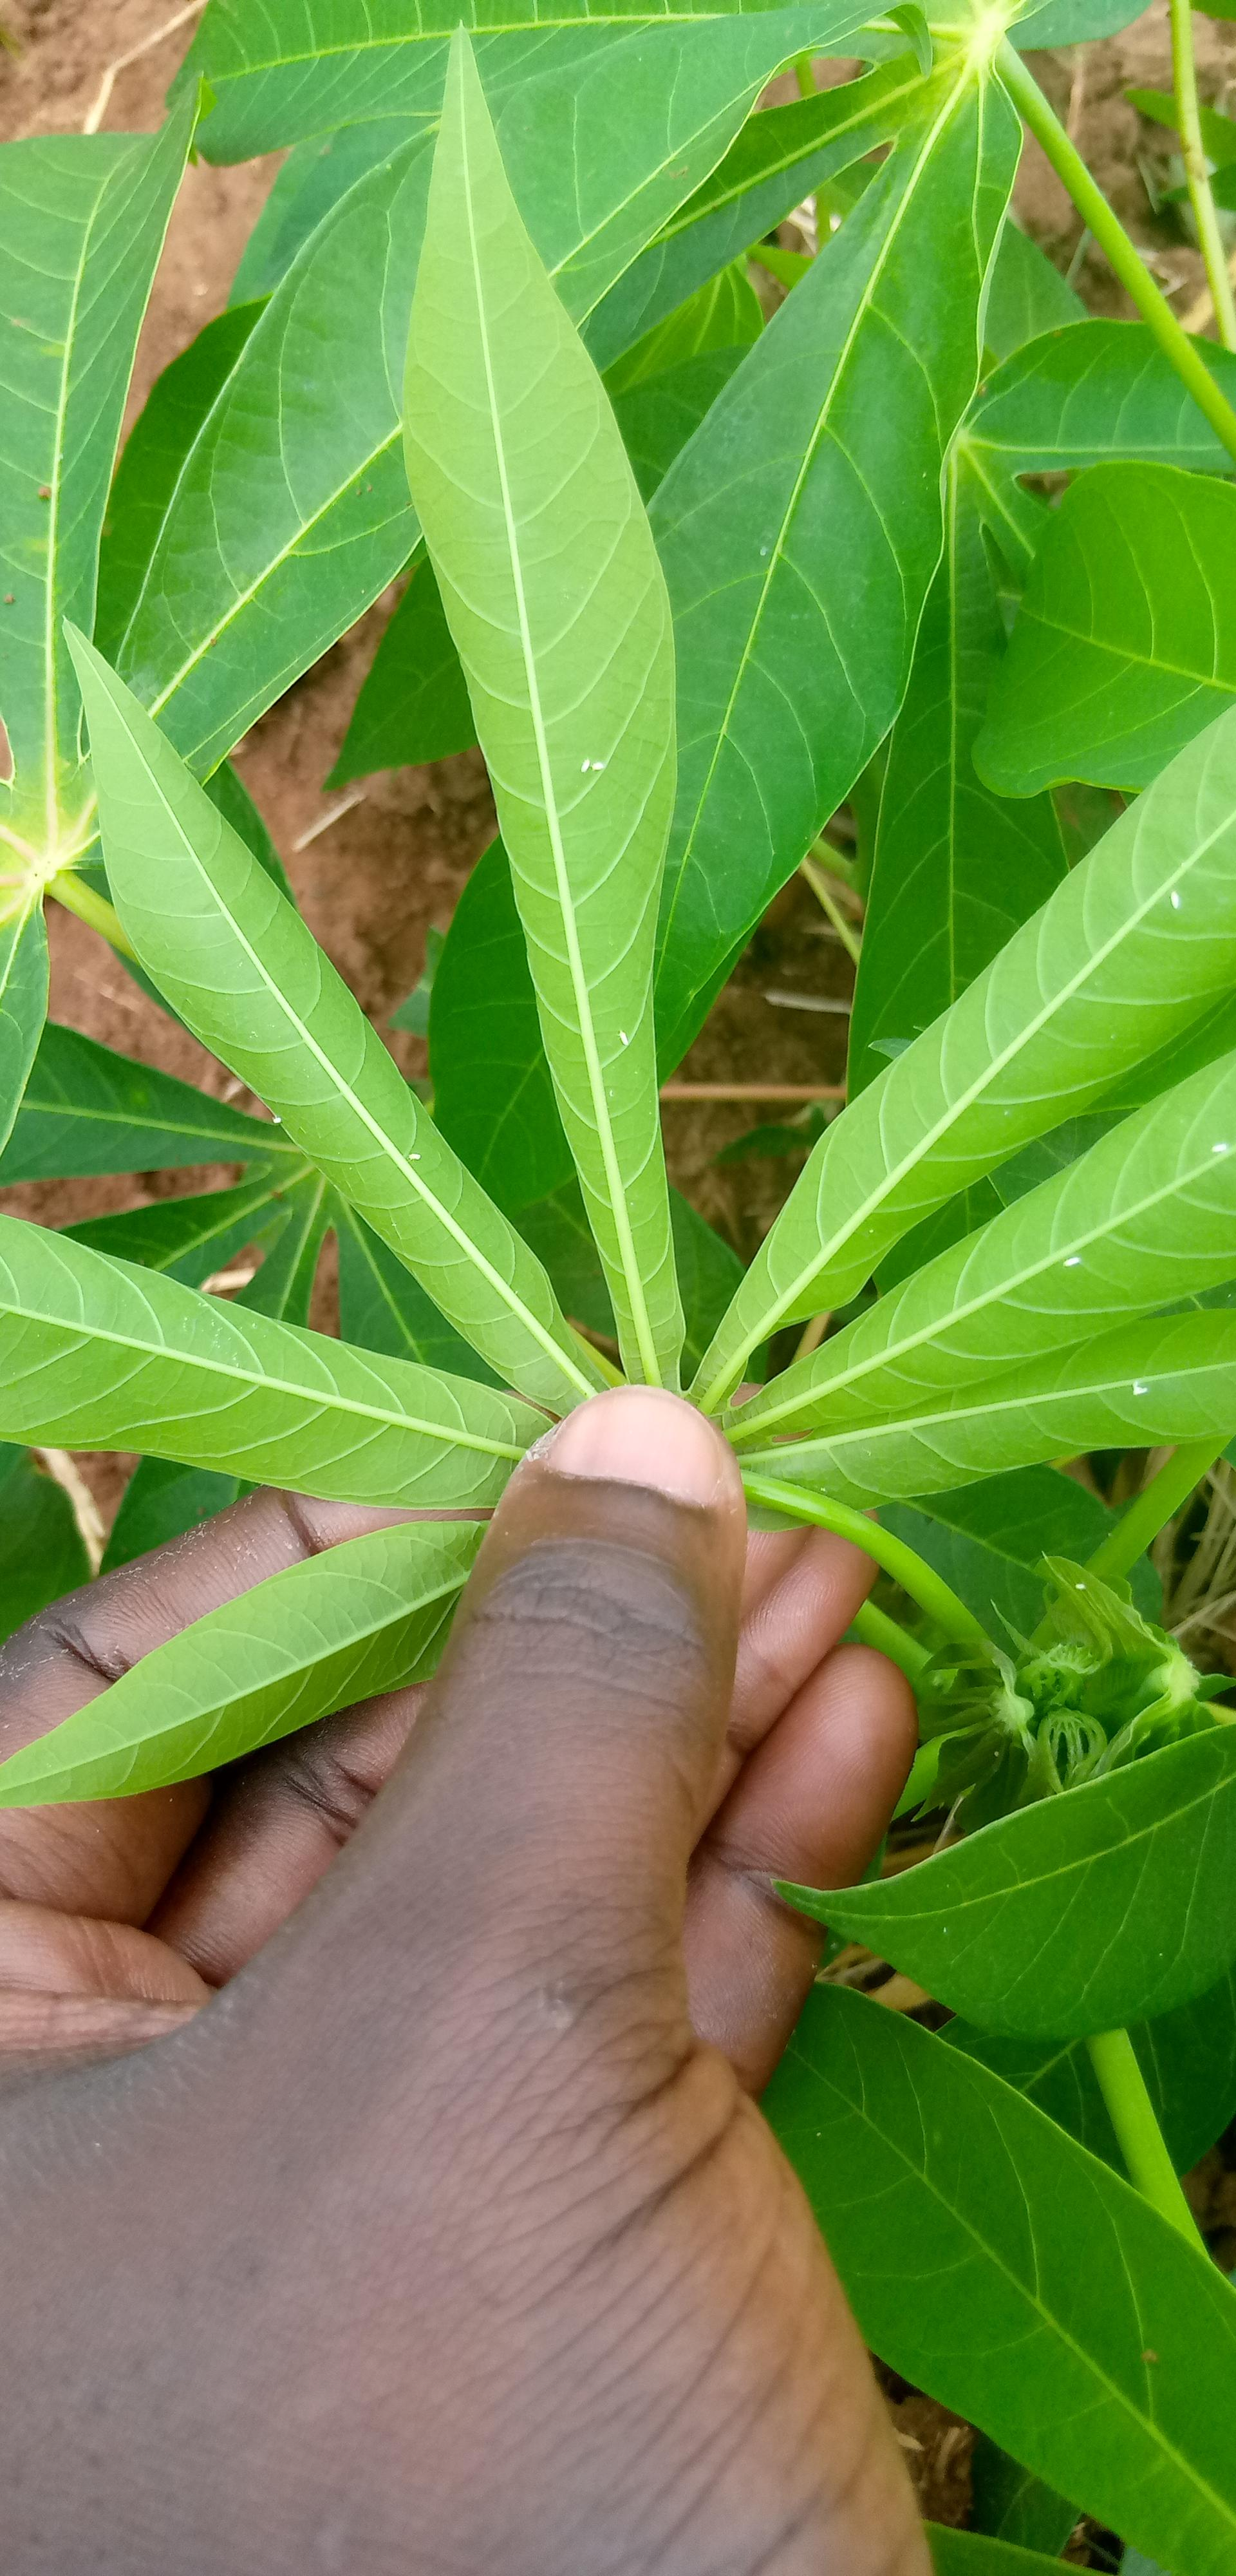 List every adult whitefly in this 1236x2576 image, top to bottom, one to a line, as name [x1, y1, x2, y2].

whitefly [579, 755, 590, 775]
whitefly [590, 760, 605, 773]
whitefly [1168, 888, 1183, 911]
whitefly [615, 1029, 632, 1048]
whitefly [270, 1114, 283, 1126]
whitefly [1210, 1139, 1229, 1155]
whitefly [406, 1151, 423, 1162]
whitefly [1060, 1253, 1082, 1269]
whitefly [1129, 1378, 1151, 1397]
whitefly [1073, 1580, 1087, 1593]